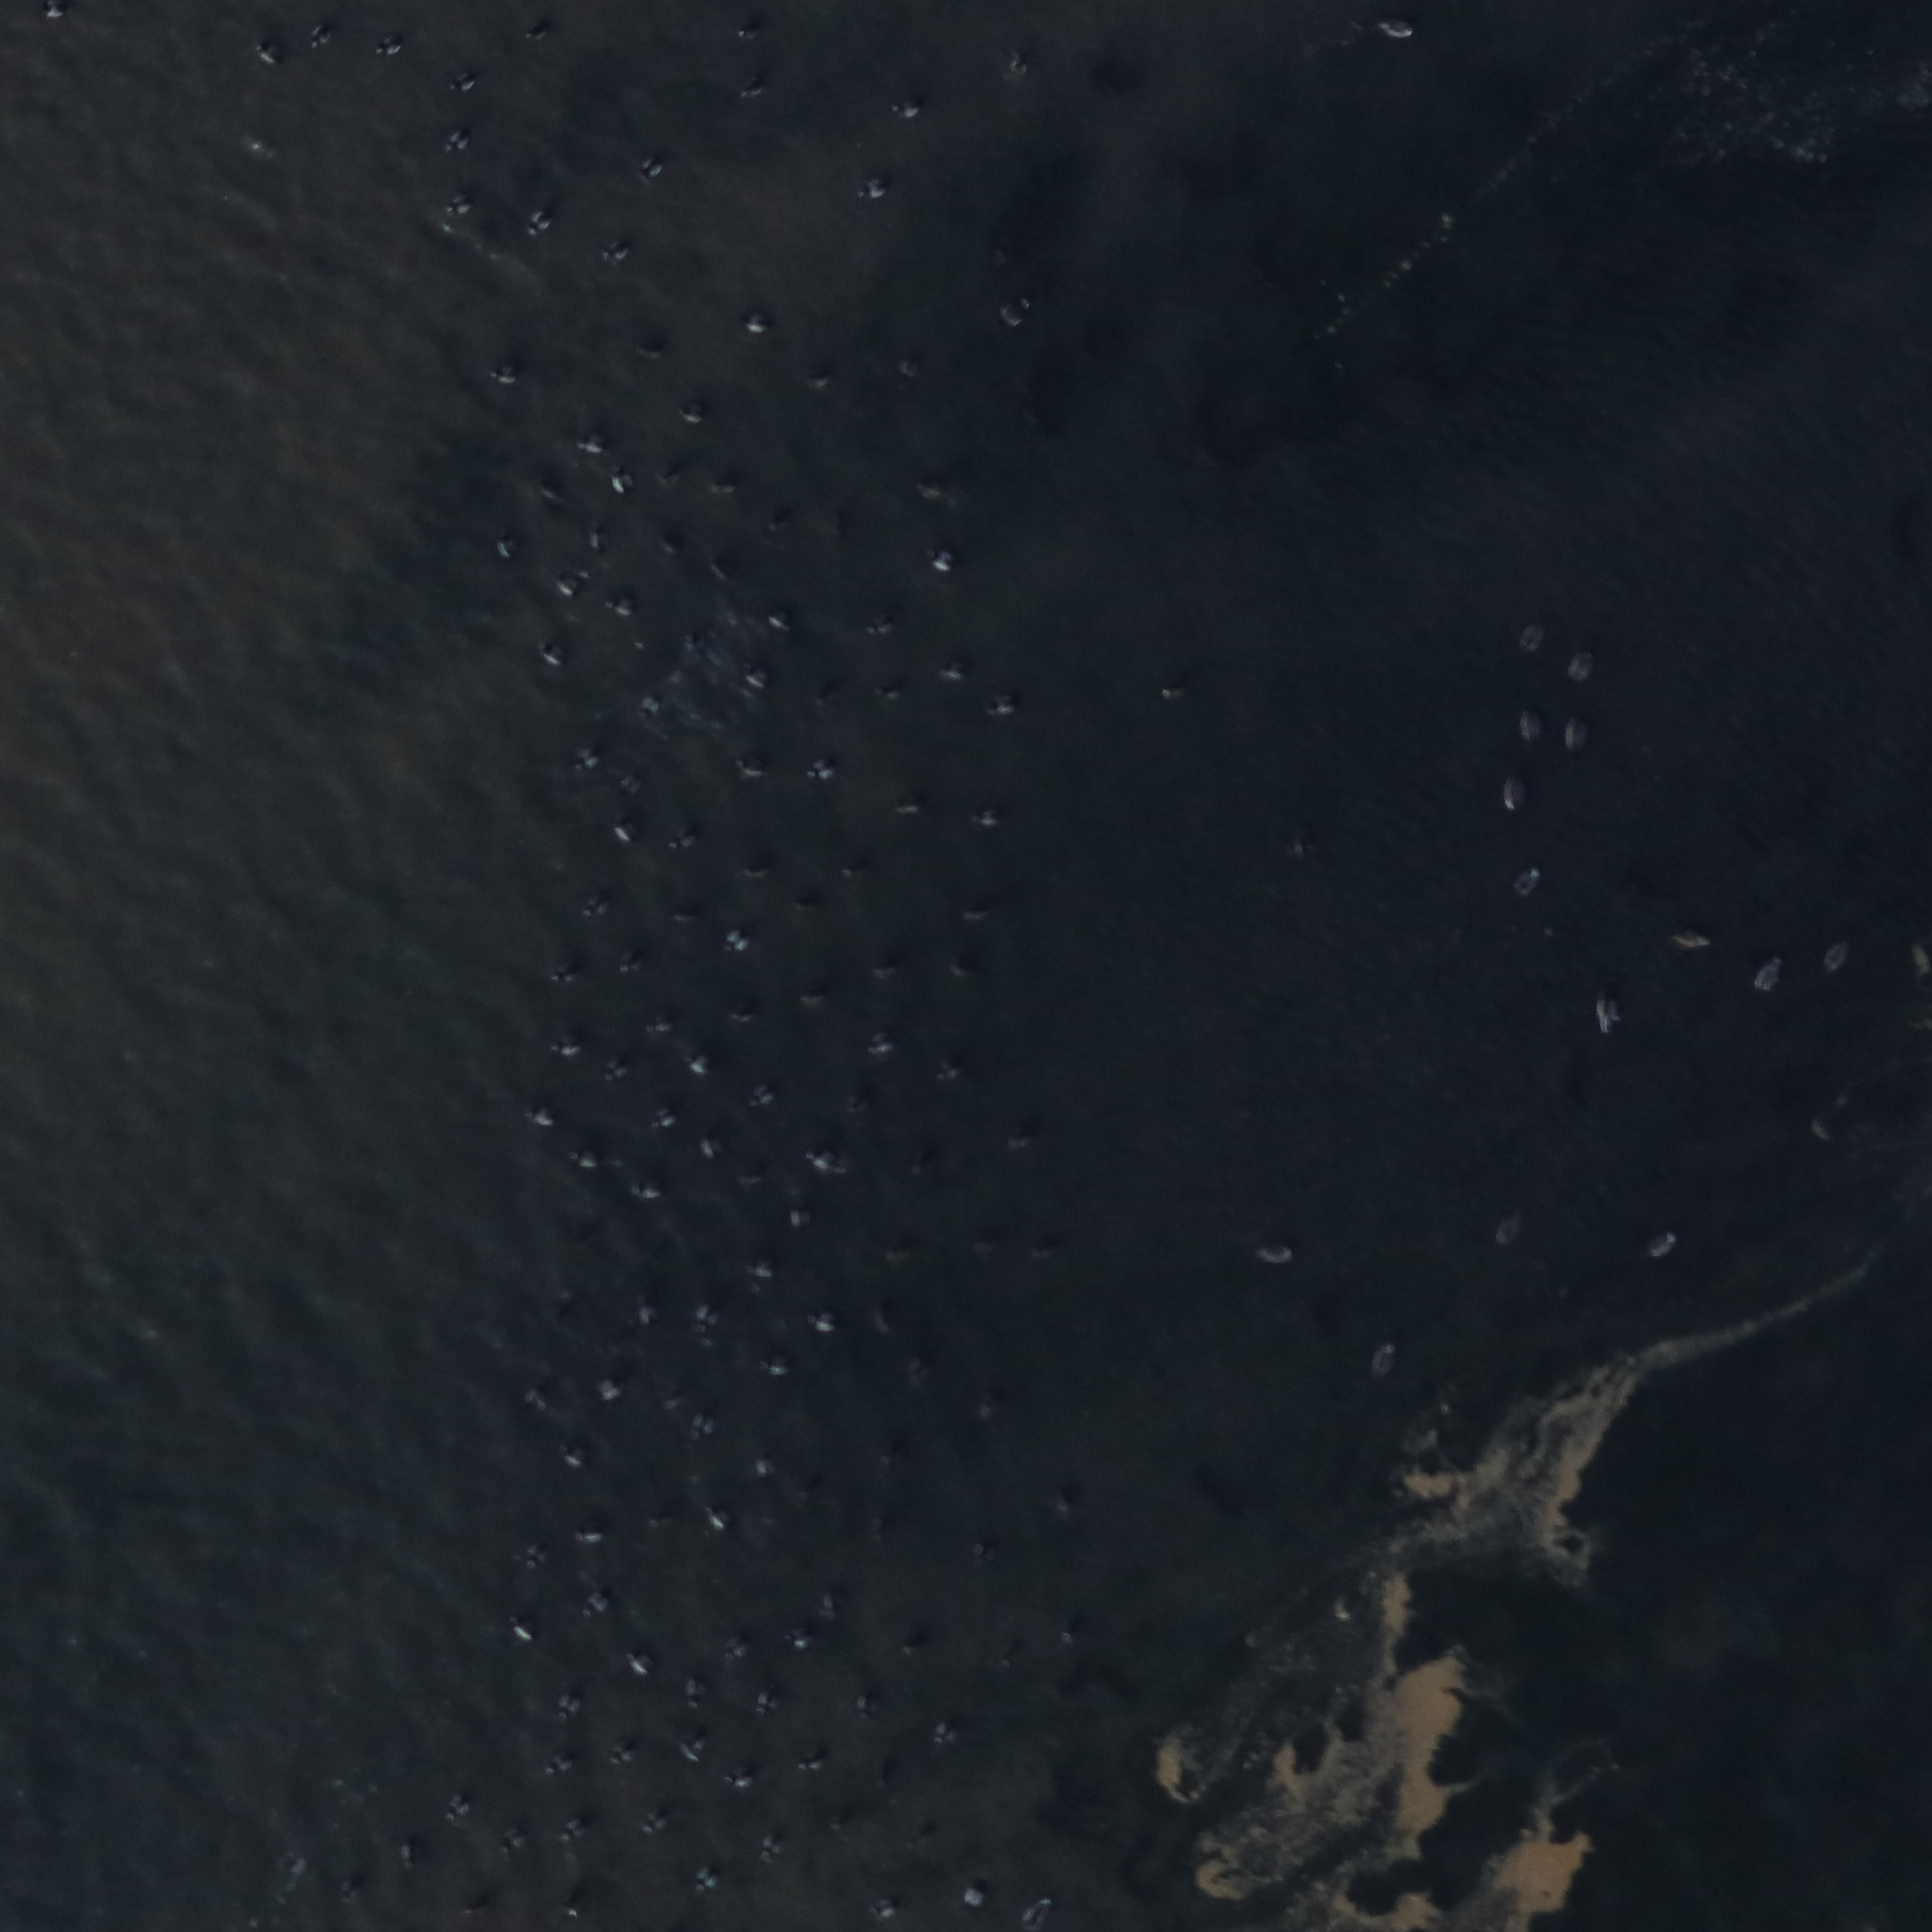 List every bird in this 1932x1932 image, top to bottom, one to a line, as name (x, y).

brant (52, 8)
brant (745, 25)
other bird (1404, 27)
brant (538, 31)
brant (327, 35)
brant (390, 47)
brant (270, 50)
brant (1019, 69)
brant (464, 78)
brant (750, 90)
brant (904, 112)
brant (454, 139)
brant (650, 175)
brant (883, 190)
brant (464, 209)
brant (545, 225)
brant (616, 253)
brant (1009, 303)
brant (755, 325)
brant (650, 353)
brant (909, 363)
brant (507, 370)
brant (825, 381)
brant (695, 412)
brant (591, 439)
brant (676, 479)
brant (629, 483)
brant (724, 484)
brant (551, 485)
brant (927, 492)
brant (778, 518)
brant (841, 526)
brant (596, 535)
brant (670, 540)
brant (509, 548)
brant (939, 552)
brant (714, 567)
brant (570, 587)
brant (623, 605)
brant (777, 611)
brant (878, 621)
brant (1536, 642)
brant (554, 650)
brant (686, 650)
brant (954, 668)
brant (1580, 669)
brant (757, 678)
brant (878, 696)
brant (819, 702)
brant (1005, 710)
brant (645, 711)
brant (1531, 726)
brant (1580, 736)
brant (589, 758)
brant (750, 764)
brant (825, 770)
brant (633, 783)
brant (1510, 788)
brant (905, 803)
brant (984, 815)
brant (621, 826)
brant (680, 841)
brant (847, 863)
brant (754, 869)
brant (1533, 886)
brant (598, 905)
brant (799, 906)
brant (975, 912)
brant (687, 914)
other bird (1683, 938)
brant (741, 942)
other bird (1832, 956)
brant (626, 958)
brant (884, 967)
brant (964, 969)
brant (564, 973)
other bird (1768, 978)
brant (813, 1003)
other bird (1608, 1015)
brant (743, 1017)
brant (657, 1030)
brant (878, 1038)
brant (568, 1046)
brant (699, 1064)
brant (938, 1065)
brant (620, 1067)
brant (757, 1098)
brant (865, 1098)
brant (535, 1112)
brant (662, 1117)
brant (1013, 1133)
brant (709, 1141)
brant (825, 1163)
brant (584, 1164)
brant (930, 1164)
brant (757, 1179)
brant (648, 1191)
brant (799, 1217)
other bird (1506, 1235)
other bird (1658, 1244)
brant (984, 1245)
brant (1042, 1245)
brant (894, 1251)
brant (1278, 1257)
brant (762, 1265)
brant (563, 1310)
brant (651, 1312)
brant (707, 1319)
brant (821, 1321)
brant (878, 1323)
other bird (1387, 1358)
brant (778, 1363)
brant (919, 1366)
brant (613, 1384)
brant (535, 1393)
brant (672, 1401)
brant (990, 1405)
brant (701, 1436)
brant (563, 1452)
brant (884, 1455)
brant (767, 1465)
brant (1071, 1502)
brant (719, 1513)
brant (664, 1518)
brant (589, 1534)
brant (878, 1536)
brant (533, 1556)
brant (986, 1556)
brant (593, 1601)
brant (837, 1607)
brant (526, 1630)
brant (1061, 1634)
brant (795, 1637)
brant (735, 1645)
brant (912, 1650)
brant (1003, 1650)
brant (642, 1660)
brant (691, 1690)
brant (769, 1701)
brant (862, 1706)
brant (567, 1708)
brant (947, 1732)
brant (701, 1742)
brant (632, 1748)
brant (816, 1761)
brant (558, 1765)
brant (888, 1771)
brant (735, 1773)
brant (457, 1799)
brant (834, 1821)
brant (648, 1822)
brant (572, 1830)
brant (512, 1836)
brant (771, 1836)
brant (931, 1837)
brant (412, 1856)
brant (706, 1878)
brant (345, 1886)
brant (470, 1900)
brant (568, 1901)
brant (970, 1902)
brant (884, 1908)
brant (1037, 1909)